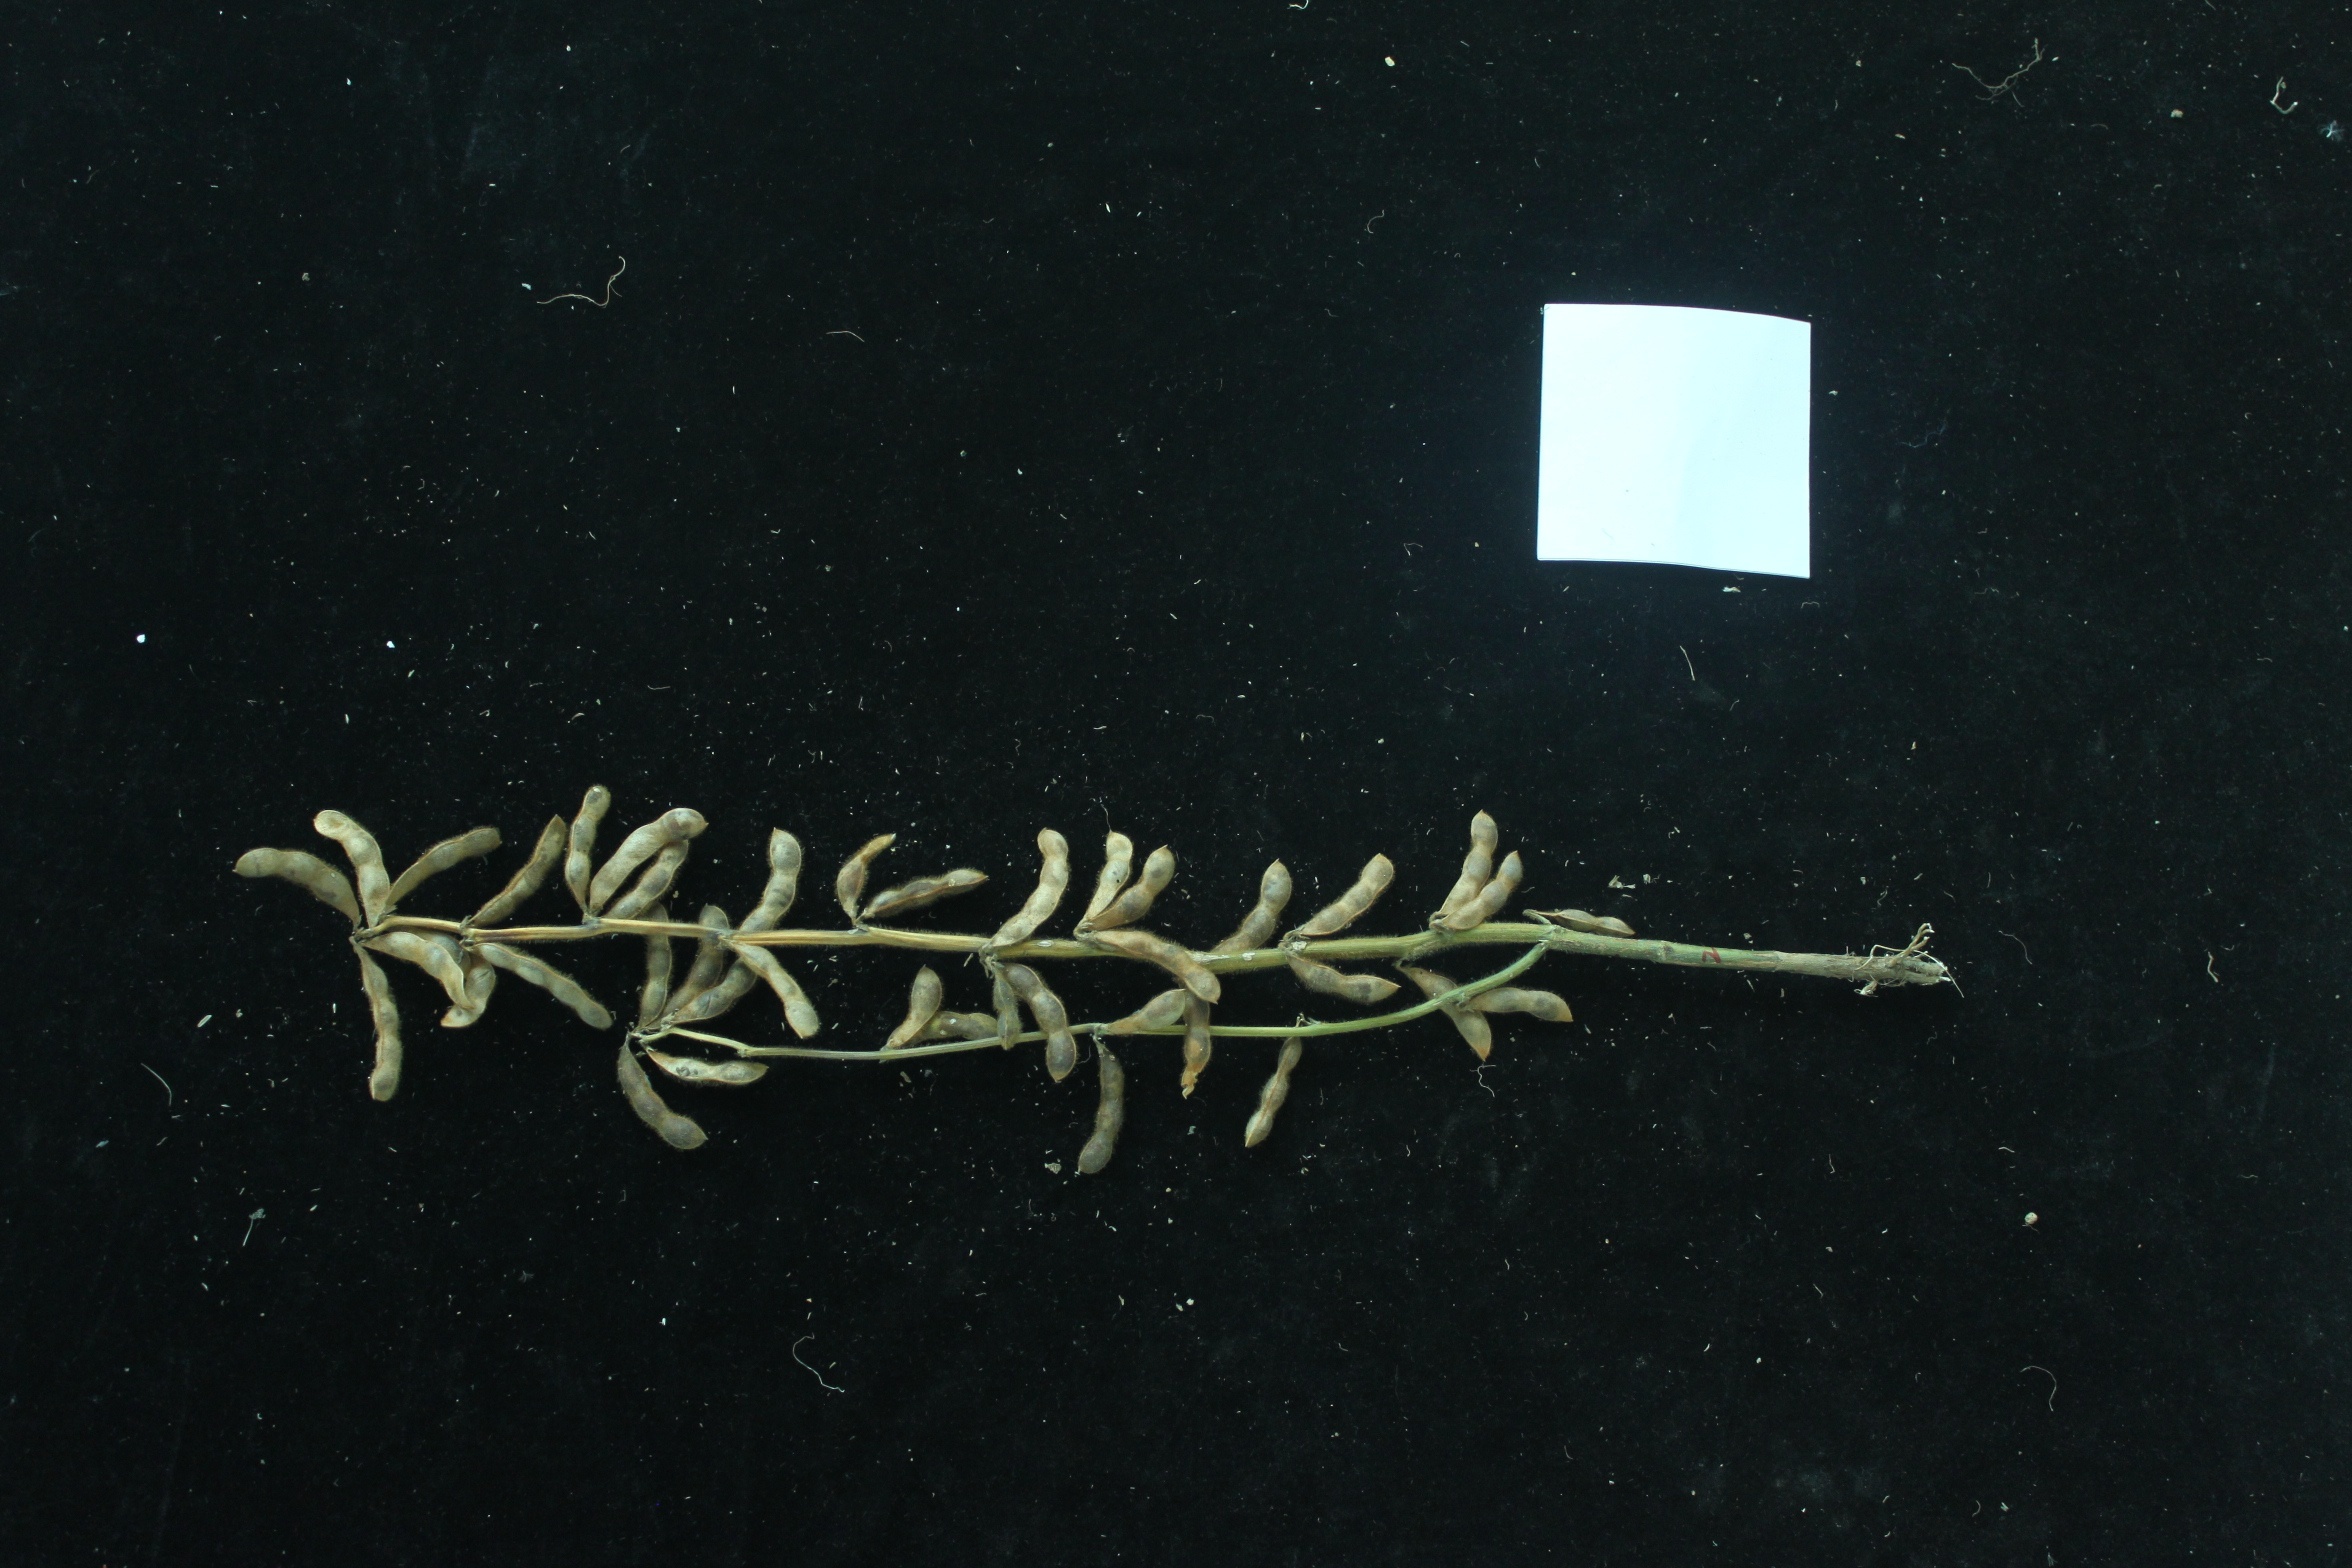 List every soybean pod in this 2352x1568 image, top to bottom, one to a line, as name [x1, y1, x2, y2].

soybean pod [563, 786, 610, 913]
soybean pod [588, 807, 709, 916]
soybean pod [1433, 809, 1498, 918]
soybean pod [312, 810, 390, 930]
soybean pod [467, 813, 565, 925]
soybean pod [738, 826, 802, 930]
soybean pod [372, 827, 500, 928]
soybean pod [989, 829, 1069, 951]
soybean pod [1075, 831, 1132, 932]
soybean pod [836, 835, 896, 923]
soybean pod [603, 842, 690, 919]
soybean pod [1092, 843, 1175, 931]
soybean pod [234, 848, 360, 929]
soybean pod [1432, 849, 1524, 932]
soybean pod [1282, 853, 1395, 940]
soybean pod [1207, 858, 1292, 953]
soybean pod [862, 869, 989, 919]
soybean pod [638, 904, 672, 1028]
soybean pod [658, 906, 729, 1018]
soybean pod [1539, 910, 1637, 937]
soybean pod [1072, 930, 1220, 1005]
soybean pod [358, 932, 472, 1007]
soybean pod [349, 937, 402, 1103]
soybean pod [473, 942, 611, 1029]
soybean pod [725, 944, 821, 1039]
soybean pod [1283, 951, 1401, 1004]
soybean pod [659, 961, 755, 1024]
soybean pod [880, 963, 943, 1051]
soybean pod [1003, 964, 1077, 1085]
soybean pod [441, 966, 496, 1027]
soybean pod [990, 967, 1020, 1051]
soybean pod [1398, 967, 1492, 1063]
soybean pod [1462, 986, 1575, 1023]
soybean pod [1112, 989, 1187, 1034]
soybean pod [1179, 991, 1213, 1098]
soybean pod [907, 1013, 995, 1044]
soybean pod [616, 1034, 707, 1150]
soybean pod [1244, 1037, 1302, 1149]
soybean pod [1074, 1040, 1125, 1174]
soybean pod [643, 1044, 769, 1087]